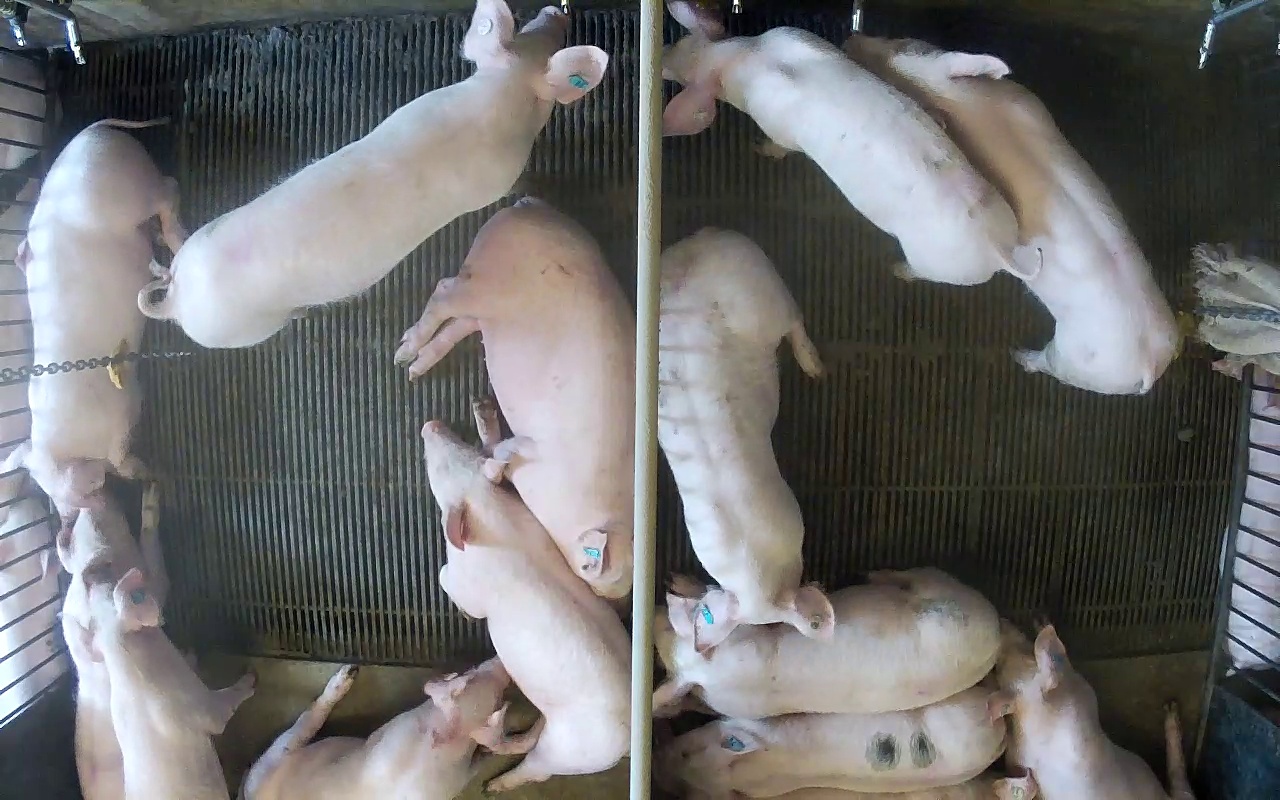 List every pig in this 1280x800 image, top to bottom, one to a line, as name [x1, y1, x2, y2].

pig [137, 1, 607, 350]
pig [662, 1, 1045, 288]
pig [841, 35, 1182, 397]
pig [2, 49, 47, 171]
pig [3, 116, 190, 526]
pig [2, 177, 43, 527]
pig [393, 196, 637, 604]
pig [660, 224, 835, 654]
pig [1222, 363, 1279, 676]
pig [420, 418, 631, 793]
pig [0, 473, 65, 721]
pig [55, 480, 171, 798]
pig [73, 566, 257, 798]
pig [652, 567, 1003, 721]
pig [986, 616, 1196, 798]
pig [241, 653, 513, 799]
pig [652, 686, 1007, 797]